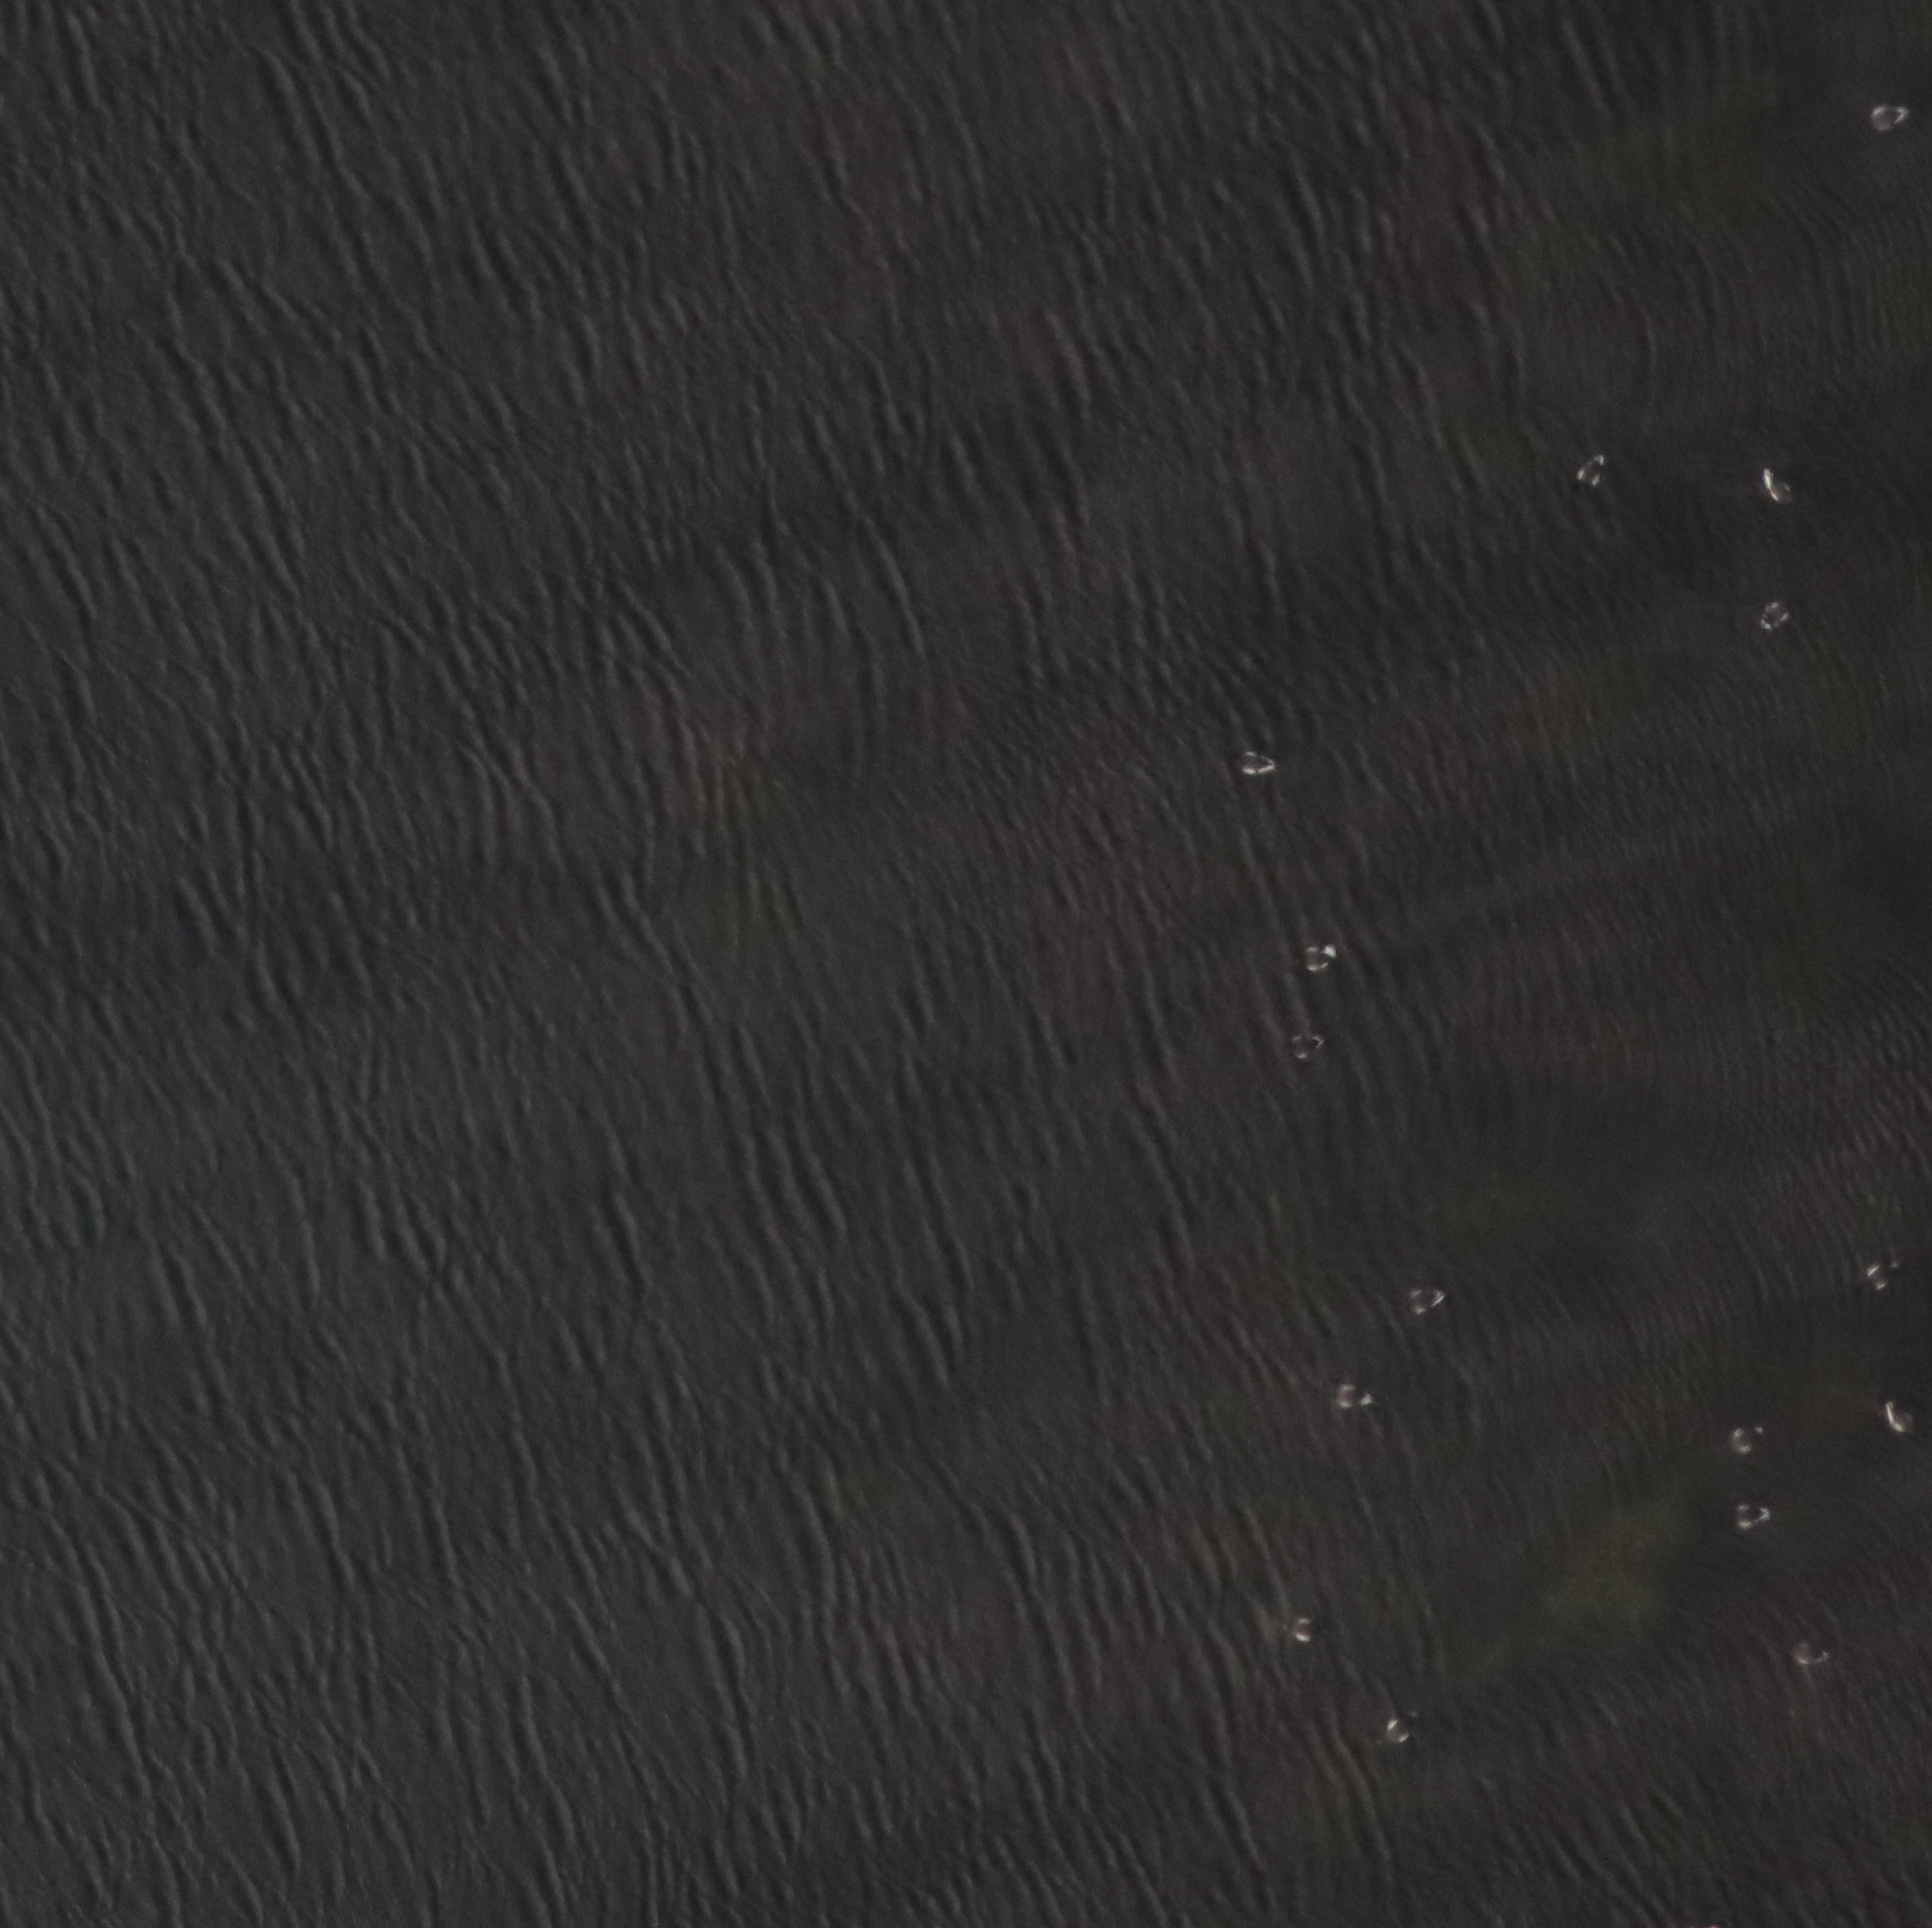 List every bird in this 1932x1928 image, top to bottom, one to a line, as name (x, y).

brant (1886, 116)
brant (1590, 472)
brant (1774, 488)
brant (1774, 616)
brant (1251, 760)
brant (1315, 958)
brant (1300, 1049)
brant (1880, 1275)
brant (1421, 1300)
brant (1350, 1398)
brant (1901, 1419)
brant (1748, 1442)
brant (1750, 1515)
brant (1303, 1631)
brant (1802, 1654)
brant (1400, 1727)